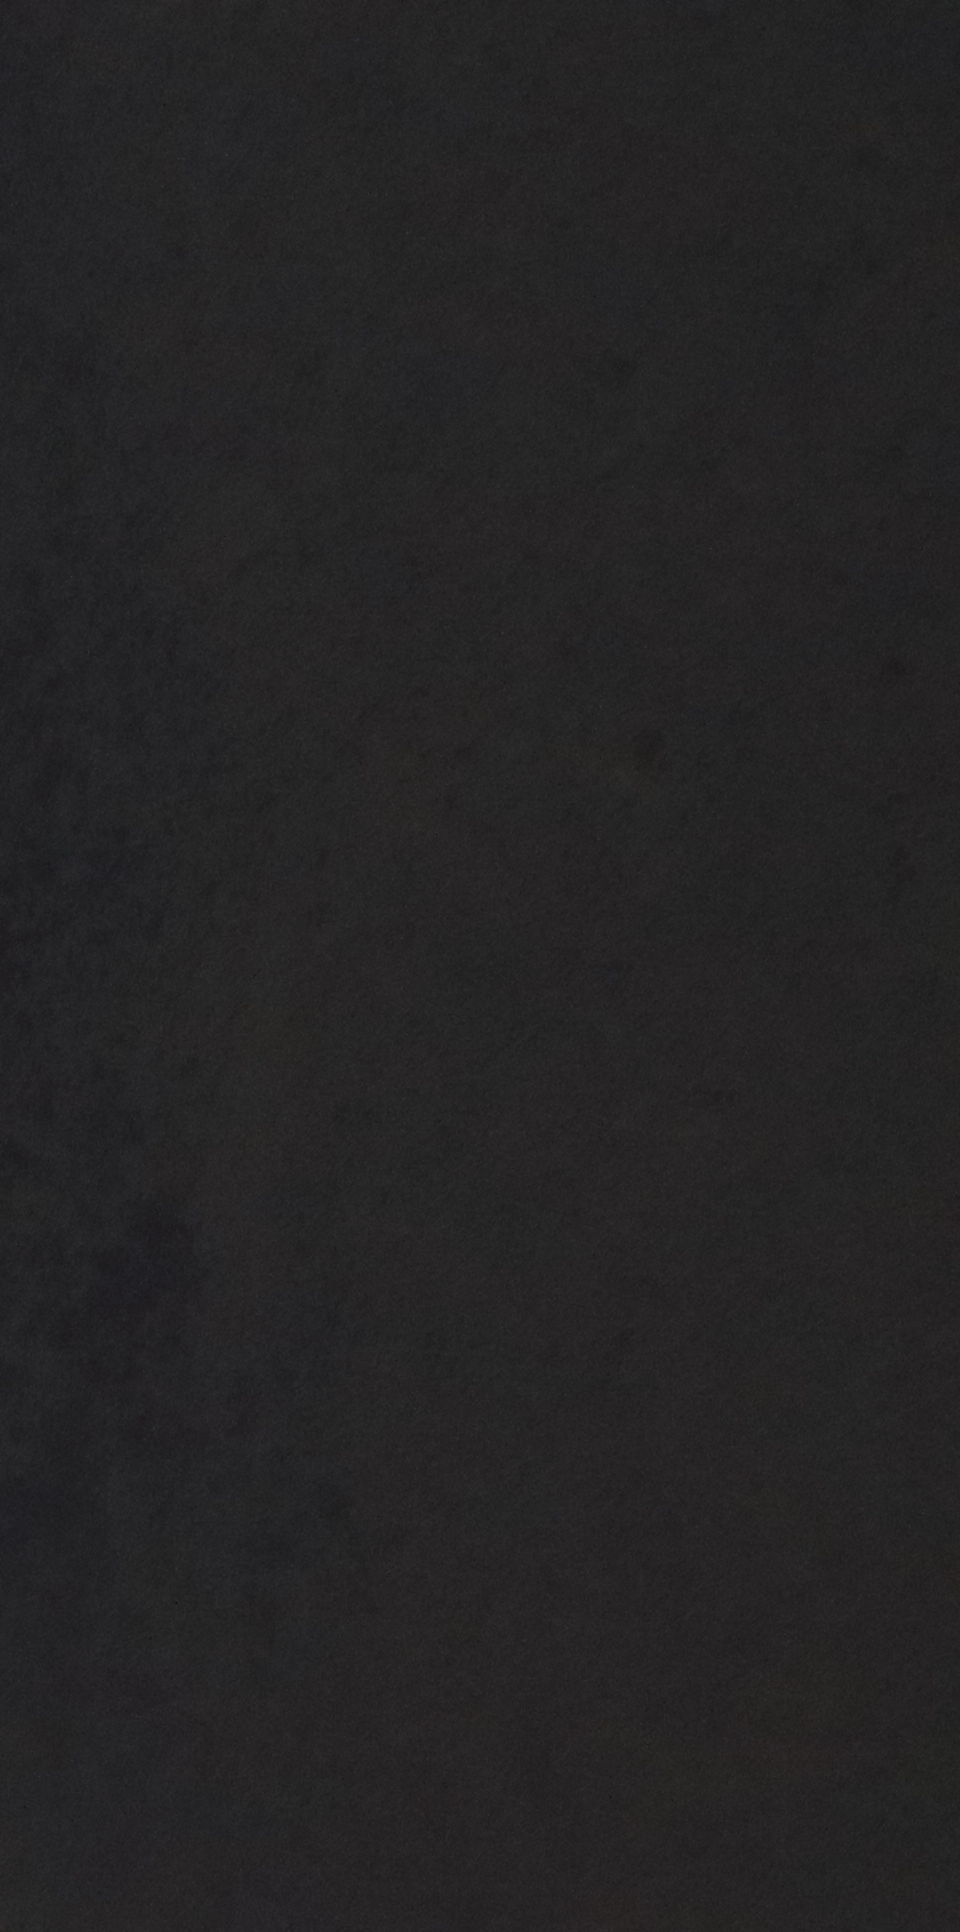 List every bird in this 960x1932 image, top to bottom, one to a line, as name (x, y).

None